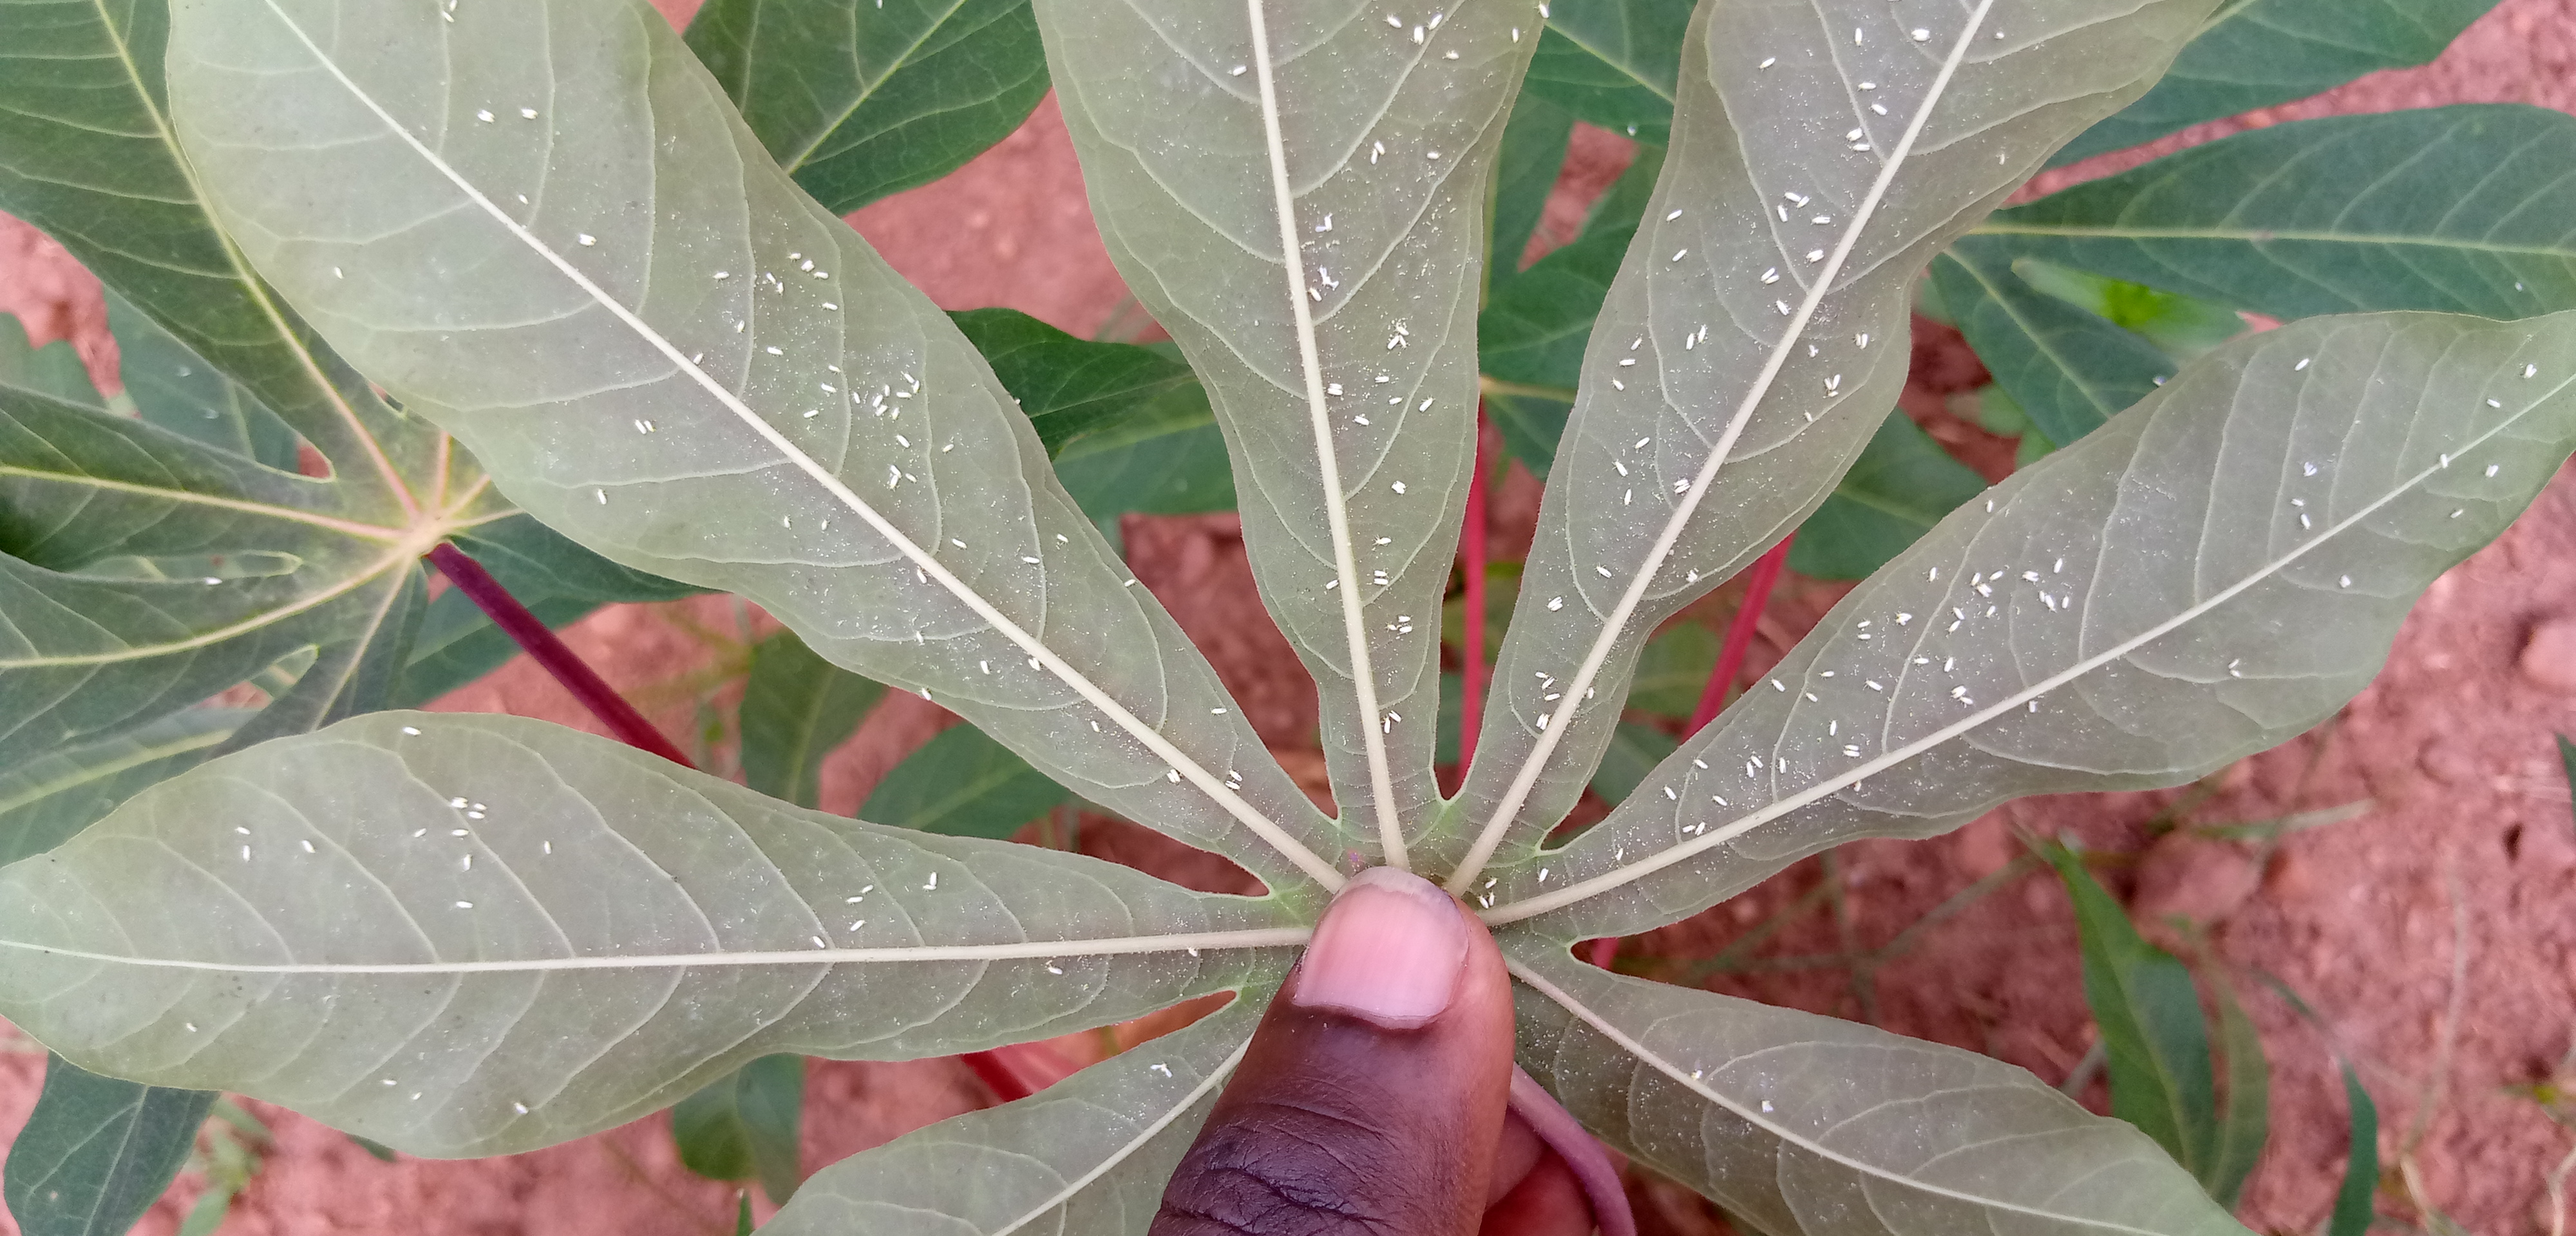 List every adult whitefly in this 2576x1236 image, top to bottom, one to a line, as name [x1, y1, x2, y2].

whitefly [442, 1, 462, 25]
whitefly [1533, 1, 1553, 24]
whitefly [1375, 4, 1403, 33]
whitefly [1425, 9, 1441, 33]
whitefly [1508, 23, 1525, 48]
whitefly [1910, 23, 1942, 48]
whitefly [1408, 24, 1425, 50]
whitefly [1846, 28, 1891, 57]
whitefly [1439, 42, 1466, 74]
whitefly [1759, 50, 1787, 72]
whitefly [1231, 57, 1258, 85]
whitefly [1856, 74, 1888, 98]
whitefly [1866, 97, 1893, 120]
whitefly [475, 100, 495, 126]
whitefly [519, 106, 541, 126]
whitefly [1838, 121, 1868, 145]
whitefly [1358, 131, 1393, 169]
whitefly [1362, 132, 1388, 169]
whitefly [1850, 138, 1873, 156]
whitefly [1418, 144, 1452, 176]
whitefly [1781, 183, 1808, 209]
whitefly [1786, 185, 1810, 212]
whitefly [511, 190, 534, 208]
whitefly [1774, 202, 1796, 230]
whitefly [1806, 205, 1834, 230]
whitefly [1667, 208, 1696, 228]
whitefly [1317, 215, 1343, 241]
whitefly [574, 227, 607, 254]
whitefly [1669, 243, 1695, 265]
whitefly [784, 245, 802, 263]
whitefly [1801, 247, 1832, 272]
whitefly [797, 250, 815, 277]
whitefly [1320, 256, 1345, 291]
whitefly [1752, 259, 1783, 286]
whitefly [325, 261, 352, 283]
whitefly [808, 263, 834, 287]
whitefly [760, 265, 795, 302]
whitefly [753, 265, 791, 296]
whitefly [1757, 267, 1785, 285]
whitefly [710, 269, 734, 285]
whitefly [1294, 278, 1328, 308]
whitefly [1774, 294, 1797, 323]
whitefly [815, 298, 843, 323]
whitefly [1387, 312, 1421, 351]
whitefly [1380, 314, 1418, 351]
whitefly [729, 315, 750, 335]
whitefly [1680, 317, 1711, 351]
whitefly [1682, 318, 1715, 351]
whitefly [1845, 329, 1879, 351]
whitefly [1623, 332, 1654, 351]
whitefly [765, 340, 791, 364]
whitefly [1804, 340, 1824, 363]
whitefly [686, 346, 708, 371]
whitefly [1608, 348, 1636, 370]
whitefly [2291, 351, 2317, 372]
whitefly [828, 357, 846, 375]
whitefly [2521, 360, 2539, 379]
whitefly [894, 366, 927, 393]
whitefly [900, 368, 933, 396]
whitefly [1809, 368, 1847, 397]
whitefly [1816, 368, 1847, 400]
whitefly [1371, 370, 1394, 388]
whitefly [817, 371, 838, 396]
whitefly [1607, 372, 1631, 401]
whitefly [881, 373, 904, 402]
whitefly [1325, 377, 1362, 405]
whitefly [896, 379, 913, 405]
whitefly [1320, 379, 1349, 401]
whitefly [851, 386, 865, 408]
whitefly [1385, 386, 1409, 409]
whitefly [1418, 386, 1437, 413]
whitefly [870, 388, 895, 417]
whitefly [2484, 397, 2506, 413]
whitefly [800, 401, 826, 425]
whitefly [887, 401, 905, 423]
whitefly [1798, 402, 1823, 423]
whitefly [1347, 405, 1375, 433]
whitefly [630, 415, 658, 435]
whitefly [892, 430, 916, 454]
whitefly [1630, 430, 1658, 458]
whitefly [938, 440, 958, 462]
whitefly [2433, 444, 2457, 471]
whitefly [1603, 454, 1634, 480]
whitefly [2298, 456, 2322, 482]
whitefly [881, 462, 913, 495]
whitefly [902, 462, 922, 485]
whitefly [2483, 462, 2503, 483]
whitefly [1383, 471, 1411, 501]
whitefly [1667, 473, 1694, 498]
whitefly [1618, 482, 1642, 509]
whitefly [587, 487, 609, 507]
whitefly [1982, 492, 2000, 517]
whitefly [2286, 496, 2311, 517]
whitefly [2440, 503, 2469, 524]
whitefly [2291, 511, 2320, 529]
whitefly [777, 512, 795, 532]
whitefly [815, 518, 829, 534]
whitefly [1053, 523, 1074, 546]
whitefly [950, 530, 968, 554]
whitefly [1370, 530, 1397, 552]
whitefly [1019, 548, 1045, 574]
whitefly [2046, 555, 2066, 576]
whitefly [1587, 559, 1617, 586]
whitefly [911, 561, 933, 586]
whitefly [1674, 561, 1702, 591]
whitefly [1917, 563, 1945, 588]
whitefly [1367, 565, 1399, 592]
whitefly [1987, 565, 2008, 585]
whitefly [2013, 565, 2041, 585]
whitefly [1363, 566, 1399, 595]
whitefly [1958, 568, 1989, 589]
whitefly [2336, 568, 2356, 590]
whitefly [1119, 574, 1139, 592]
whitefly [1318, 574, 1343, 596]
whitefly [1975, 574, 1998, 598]
whitefly [2054, 585, 2075, 610]
whitefly [2038, 587, 2063, 612]
whitefly [1540, 590, 1570, 619]
whitefly [1945, 598, 1971, 630]
whitefly [1982, 601, 2003, 625]
whitefly [1379, 605, 1420, 641]
whitefly [1886, 606, 1915, 636]
whitefly [1388, 608, 1426, 638]
whitefly [1850, 610, 1875, 637]
whitefly [1943, 614, 1967, 638]
whitefly [913, 626, 929, 647]
whitefly [1851, 628, 1884, 649]
whitefly [1023, 649, 1045, 671]
whitefly [2222, 649, 2252, 680]
whitefly [1909, 650, 1933, 669]
whitefly [976, 651, 1001, 677]
whitefly [2224, 651, 2247, 684]
whitefly [1936, 655, 1962, 677]
whitefly [1822, 662, 1840, 682]
whitefly [1533, 664, 1560, 697]
whitefly [1765, 668, 1800, 694]
whitefly [1862, 673, 1888, 695]
whitefly [1580, 677, 1601, 706]
whitefly [1947, 679, 1976, 698]
whitefly [918, 680, 939, 705]
whitefly [1542, 686, 1567, 706]
whitefly [1948, 686, 1980, 712]
whitefly [1804, 688, 1835, 712]
whitefly [1206, 694, 1240, 722]
whitefly [2017, 695, 2045, 722]
whitefly [1368, 703, 1414, 741]
whitefly [1377, 704, 1410, 741]
whitefly [1535, 707, 1557, 735]
whitefly [1824, 710, 1845, 738]
whitefly [1083, 715, 1108, 739]
whitefly [401, 717, 425, 741]
whitefly [1825, 741, 1871, 762]
whitefly [1840, 743, 1862, 765]
whitefly [1742, 751, 1776, 780]
whitefly [1726, 752, 1763, 780]
whitefly [1774, 752, 1796, 778]
whitefly [1685, 758, 1718, 771]
whitefly [1224, 760, 1255, 796]
whitefly [1220, 762, 1260, 795]
whitefly [1164, 767, 1190, 787]
whitefly [1851, 778, 1877, 794]
whitefly [445, 783, 471, 815]
whitefly [1660, 783, 1685, 803]
whitefly [1705, 783, 1733, 808]
whitefly [465, 792, 488, 826]
whitefly [229, 812, 256, 841]
whitefly [1669, 814, 1707, 839]
whitefly [1680, 815, 1717, 840]
whitefly [404, 820, 430, 842]
whitefly [452, 820, 478, 845]
whitefly [287, 832, 320, 861]
whitefly [539, 835, 563, 859]
whitefly [237, 838, 259, 863]
whitefly [1609, 842, 1628, 861]
whitefly [456, 853, 482, 879]
whitefly [1533, 857, 1564, 885]
whitefly [918, 868, 944, 897]
whitefly [922, 868, 945, 899]
whitefly [1472, 872, 1503, 890]
whitefly [861, 877, 880, 898]
whitefly [1470, 885, 1508, 918]
whitefly [1470, 885, 1511, 908]
whitefly [448, 887, 475, 922]
whitefly [845, 887, 875, 913]
whitefly [844, 919, 880, 938]
whitefly [806, 924, 837, 954]
whitefly [1182, 936, 1202, 958]
whitefly [1045, 959, 1066, 980]
whitefly [177, 1016, 200, 1035]
whitefly [1143, 1061, 1179, 1085]
whitefly [1686, 1065, 1723, 1085]
whitefly [375, 1069, 401, 1094]
whitefly [406, 1089, 428, 1102]
whitefly [507, 1091, 533, 1121]
whitefly [1748, 1096, 1783, 1122]